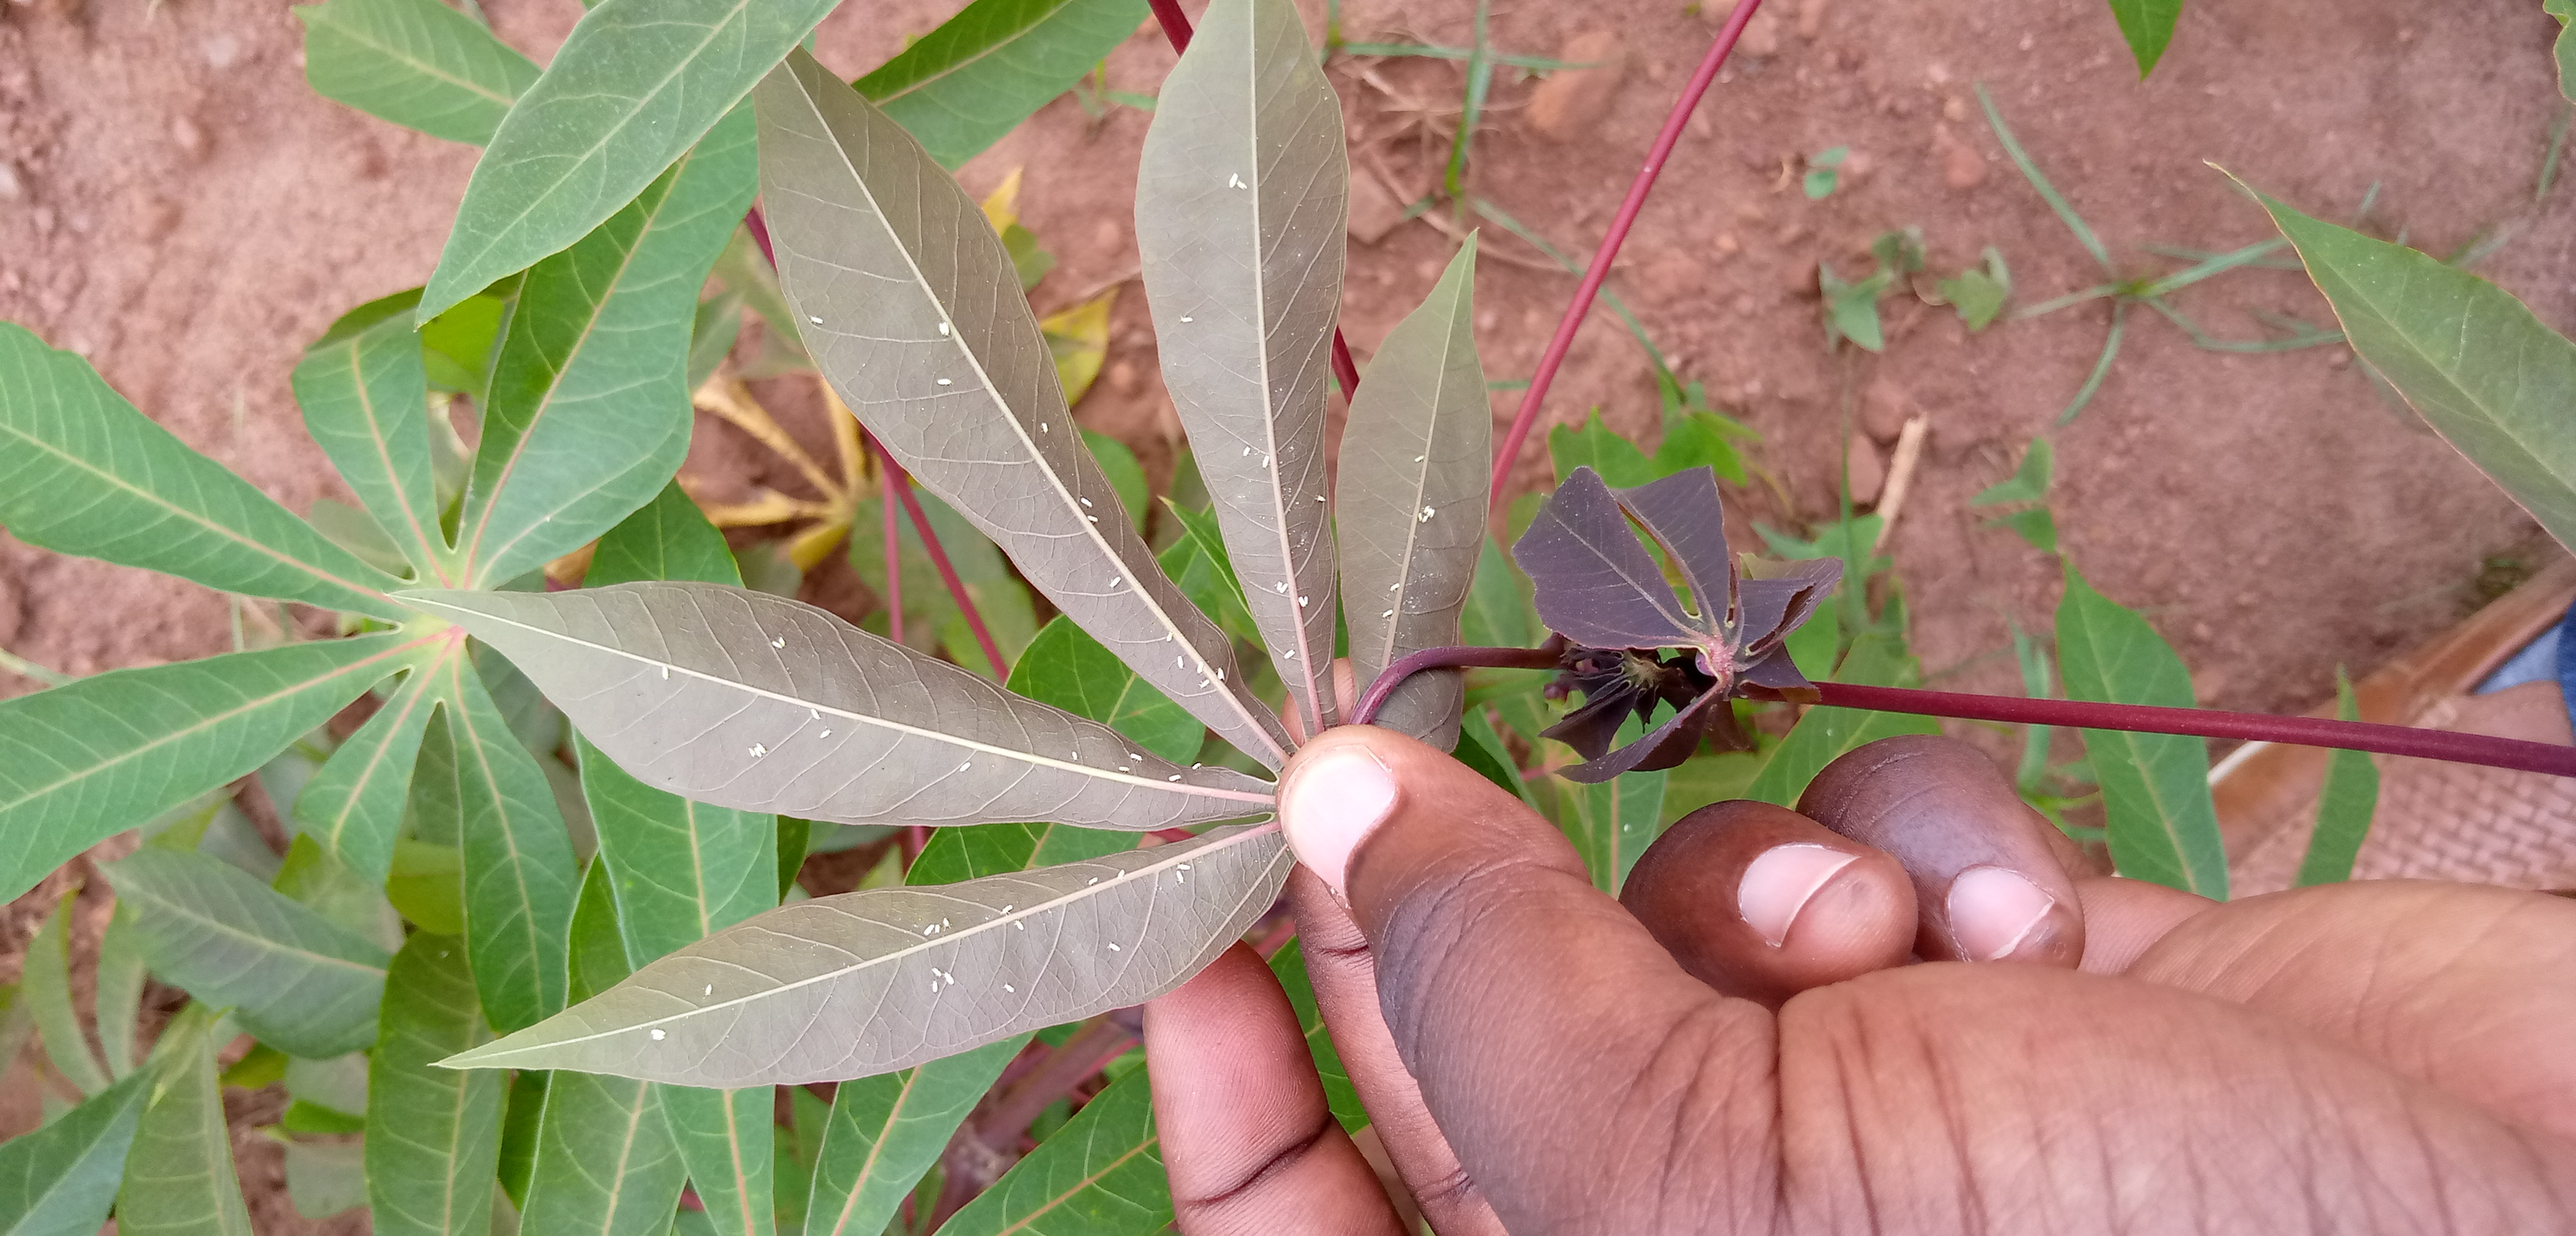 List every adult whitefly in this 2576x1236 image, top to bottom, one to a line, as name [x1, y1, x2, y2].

whitefly [1226, 168, 1240, 192]
whitefly [1236, 179, 1250, 192]
whitefly [1178, 313, 1197, 324]
whitefly [808, 314, 825, 326]
whitefly [939, 321, 945, 336]
whitefly [944, 321, 951, 338]
whitefly [934, 376, 954, 388]
whitefly [1039, 420, 1052, 436]
whitefly [1238, 442, 1253, 459]
whitefly [1261, 453, 1272, 469]
whitefly [1412, 454, 1427, 465]
whitefly [1315, 492, 1327, 505]
whitefly [1077, 495, 1097, 510]
whitefly [1423, 503, 1430, 513]
whitefly [1428, 506, 1432, 514]
whitefly [1430, 508, 1435, 518]
whitefly [1417, 511, 1423, 522]
whitefly [1086, 514, 1101, 524]
whitefly [1421, 514, 1428, 523]
whitefly [1107, 574, 1124, 589]
whitefly [1276, 579, 1283, 591]
whitefly [1279, 581, 1289, 594]
whitefly [1388, 581, 1404, 594]
whitefly [1304, 594, 1311, 605]
whitefly [1297, 595, 1306, 608]
whitefly [1380, 607, 1396, 620]
whitefly [1165, 630, 1175, 644]
whitefly [779, 635, 787, 647]
whitefly [770, 639, 782, 650]
whitefly [1280, 646, 1298, 661]
whitefly [1177, 653, 1187, 671]
whitefly [1196, 658, 1205, 677]
whitefly [658, 663, 673, 683]
whitefly [1216, 664, 1227, 682]
whitefly [1197, 677, 1211, 691]
whitefly [808, 706, 822, 721]
whitefly [818, 727, 833, 741]
whitefly [755, 741, 767, 755]
whitefly [748, 745, 755, 758]
whitefly [753, 745, 763, 758]
whitefly [1070, 748, 1081, 763]
whitefly [1128, 751, 1144, 763]
whitefly [954, 756, 975, 774]
whitefly [1189, 760, 1204, 772]
whitefly [1117, 764, 1132, 773]
whitefly [1166, 772, 1183, 783]
whitefly [1176, 863, 1193, 872]
whitefly [1115, 865, 1128, 882]
whitefly [1175, 869, 1185, 885]
whitefly [1084, 875, 1101, 886]
whitefly [1000, 903, 1015, 916]
whitefly [942, 914, 953, 928]
whitefly [1013, 918, 1027, 932]
whitefly [933, 922, 943, 934]
whitefly [921, 922, 935, 937]
whitefly [1105, 940, 1123, 953]
whitefly [930, 965, 943, 979]
whitefly [943, 969, 957, 988]
whitefly [930, 979, 941, 995]
whitefly [703, 982, 714, 997]
whitefly [1003, 982, 1018, 995]
whitefly [649, 1028, 668, 1036]
whitefly [652, 1034, 665, 1042]